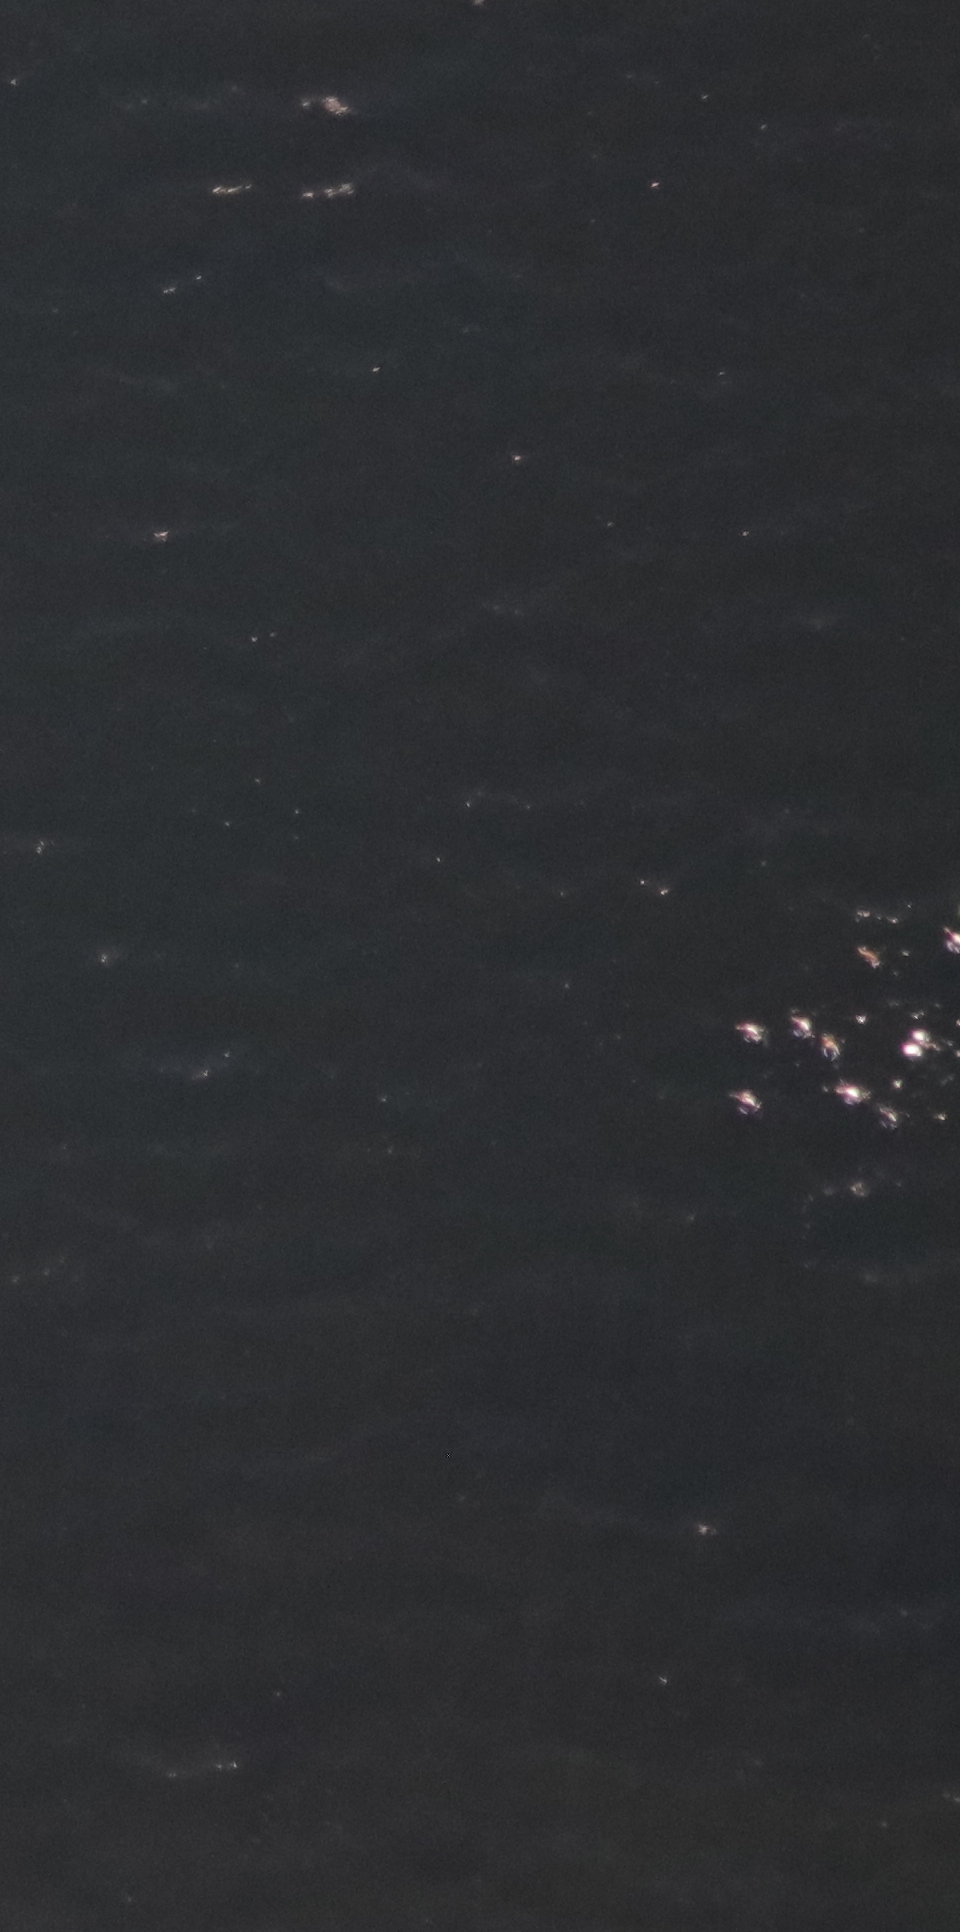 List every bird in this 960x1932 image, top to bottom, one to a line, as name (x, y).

brant (956, 938)
brant (869, 955)
brant (801, 1025)
brant (753, 1035)
brant (833, 1049)
brant (913, 1049)
brant (852, 1093)
brant (749, 1100)
brant (891, 1120)